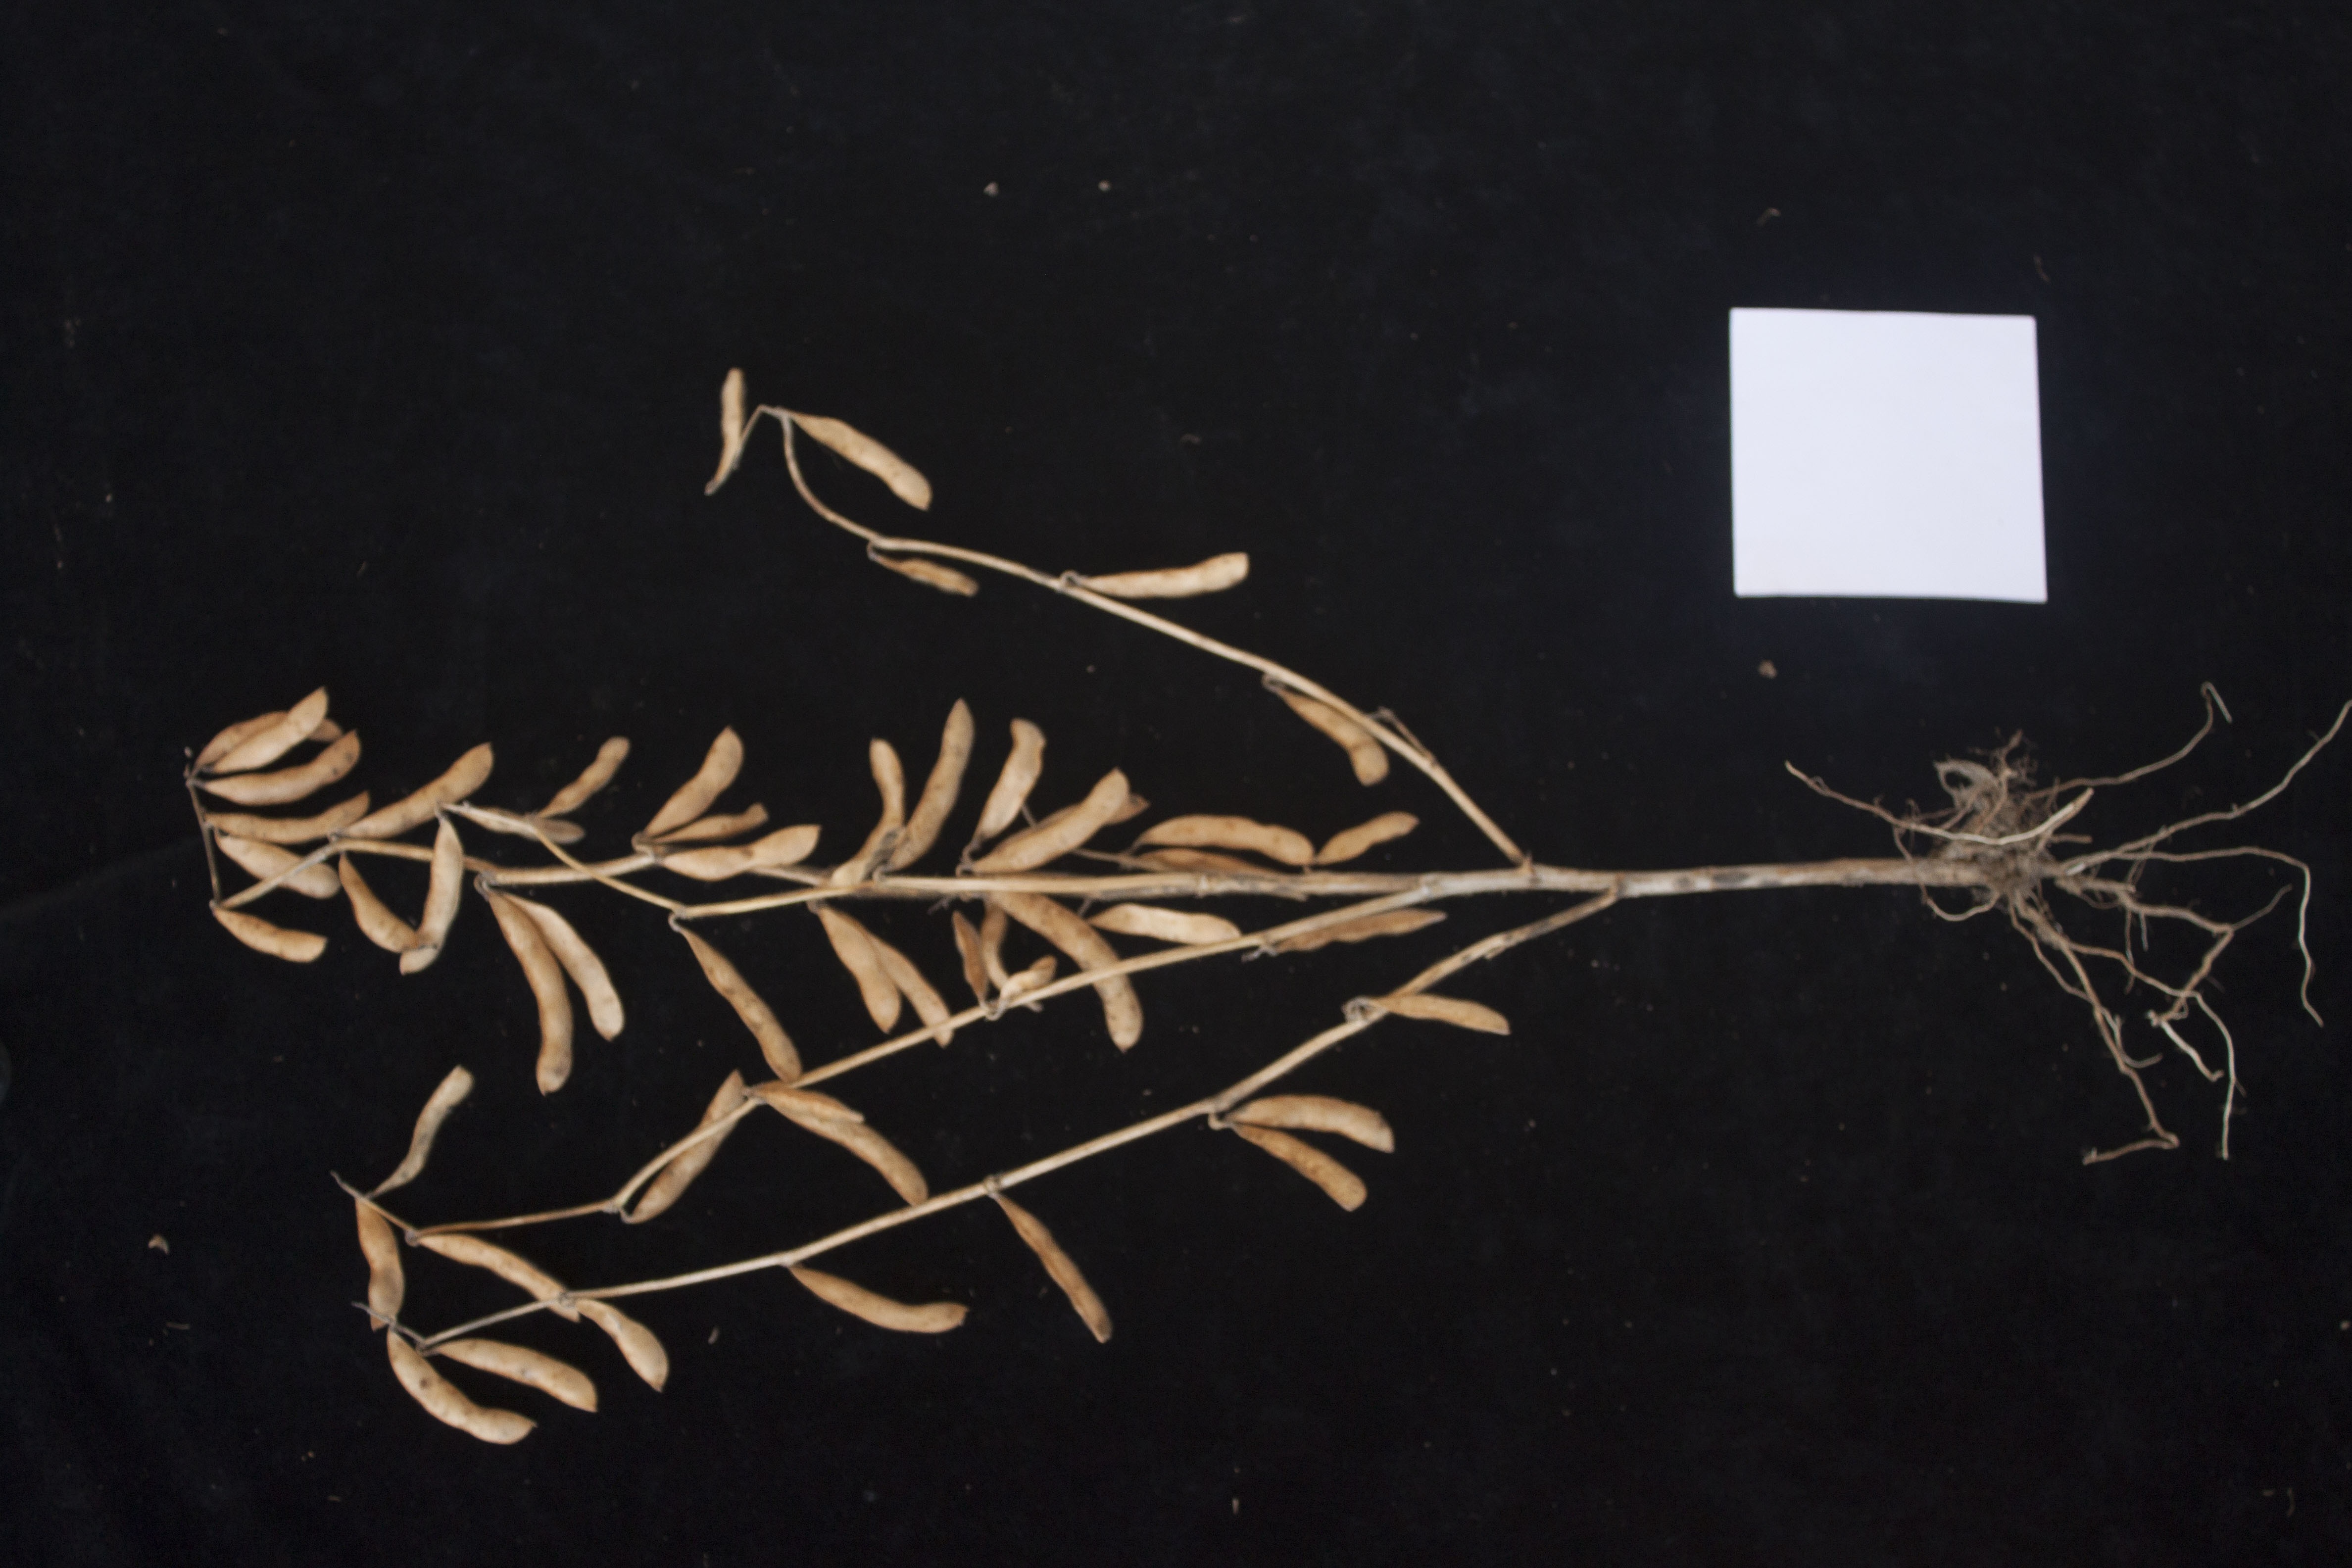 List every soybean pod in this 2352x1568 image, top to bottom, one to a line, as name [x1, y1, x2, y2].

soybean pod [705, 369, 742, 494]
soybean pod [788, 417, 931, 511]
soybean pod [865, 553, 979, 594]
soybean pod [1066, 554, 1248, 599]
soybean pod [1270, 685, 1387, 788]
soybean pod [209, 687, 328, 773]
soybean pod [877, 698, 975, 877]
soybean pod [189, 714, 340, 773]
soybean pod [964, 720, 1044, 861]
soybean pod [639, 726, 743, 837]
soybean pod [196, 730, 361, 807]
soybean pod [826, 738, 903, 892]
soybean pod [539, 740, 627, 816]
soybean pod [331, 743, 494, 837]
soybean pod [963, 768, 1128, 873]
soybean pod [205, 792, 368, 844]
soybean pod [992, 796, 1147, 847]
soybean pod [652, 806, 766, 843]
soybean pod [454, 806, 584, 842]
soybean pod [1314, 812, 1417, 864]
soybean pod [1131, 815, 1312, 866]
soybean pod [401, 816, 463, 978]
soybean pod [656, 825, 820, 880]
soybean pod [217, 836, 341, 896]
soybean pod [1129, 850, 1307, 900]
soybean pod [339, 856, 440, 953]
soybean pod [971, 878, 1143, 1051]
soybean pod [478, 886, 571, 1094]
soybean pod [498, 891, 621, 1042]
soybean pod [979, 895, 1040, 1012]
soybean pod [205, 904, 324, 961]
soybean pod [1075, 904, 1242, 948]
soybean pod [823, 905, 951, 1048]
soybean pod [1270, 910, 1450, 953]
soybean pod [818, 910, 899, 1036]
soybean pod [950, 912, 990, 1008]
soybean pod [672, 927, 803, 1085]
soybean pod [996, 958, 1054, 1019]
soybean pod [1349, 998, 1508, 1035]
soybean pod [366, 1067, 473, 1200]
soybean pod [629, 1069, 747, 1223]
soybean pod [750, 1089, 927, 1212]
soybean pod [1224, 1095, 1393, 1153]
soybean pod [1227, 1127, 1366, 1215]
soybean pod [997, 1195, 1111, 1346]
soybean pod [356, 1201, 404, 1328]
soybean pod [420, 1237, 579, 1321]
soybean pod [787, 1264, 967, 1333]
soybean pod [563, 1300, 668, 1391]
soybean pod [385, 1330, 537, 1443]
soybean pod [427, 1342, 596, 1413]